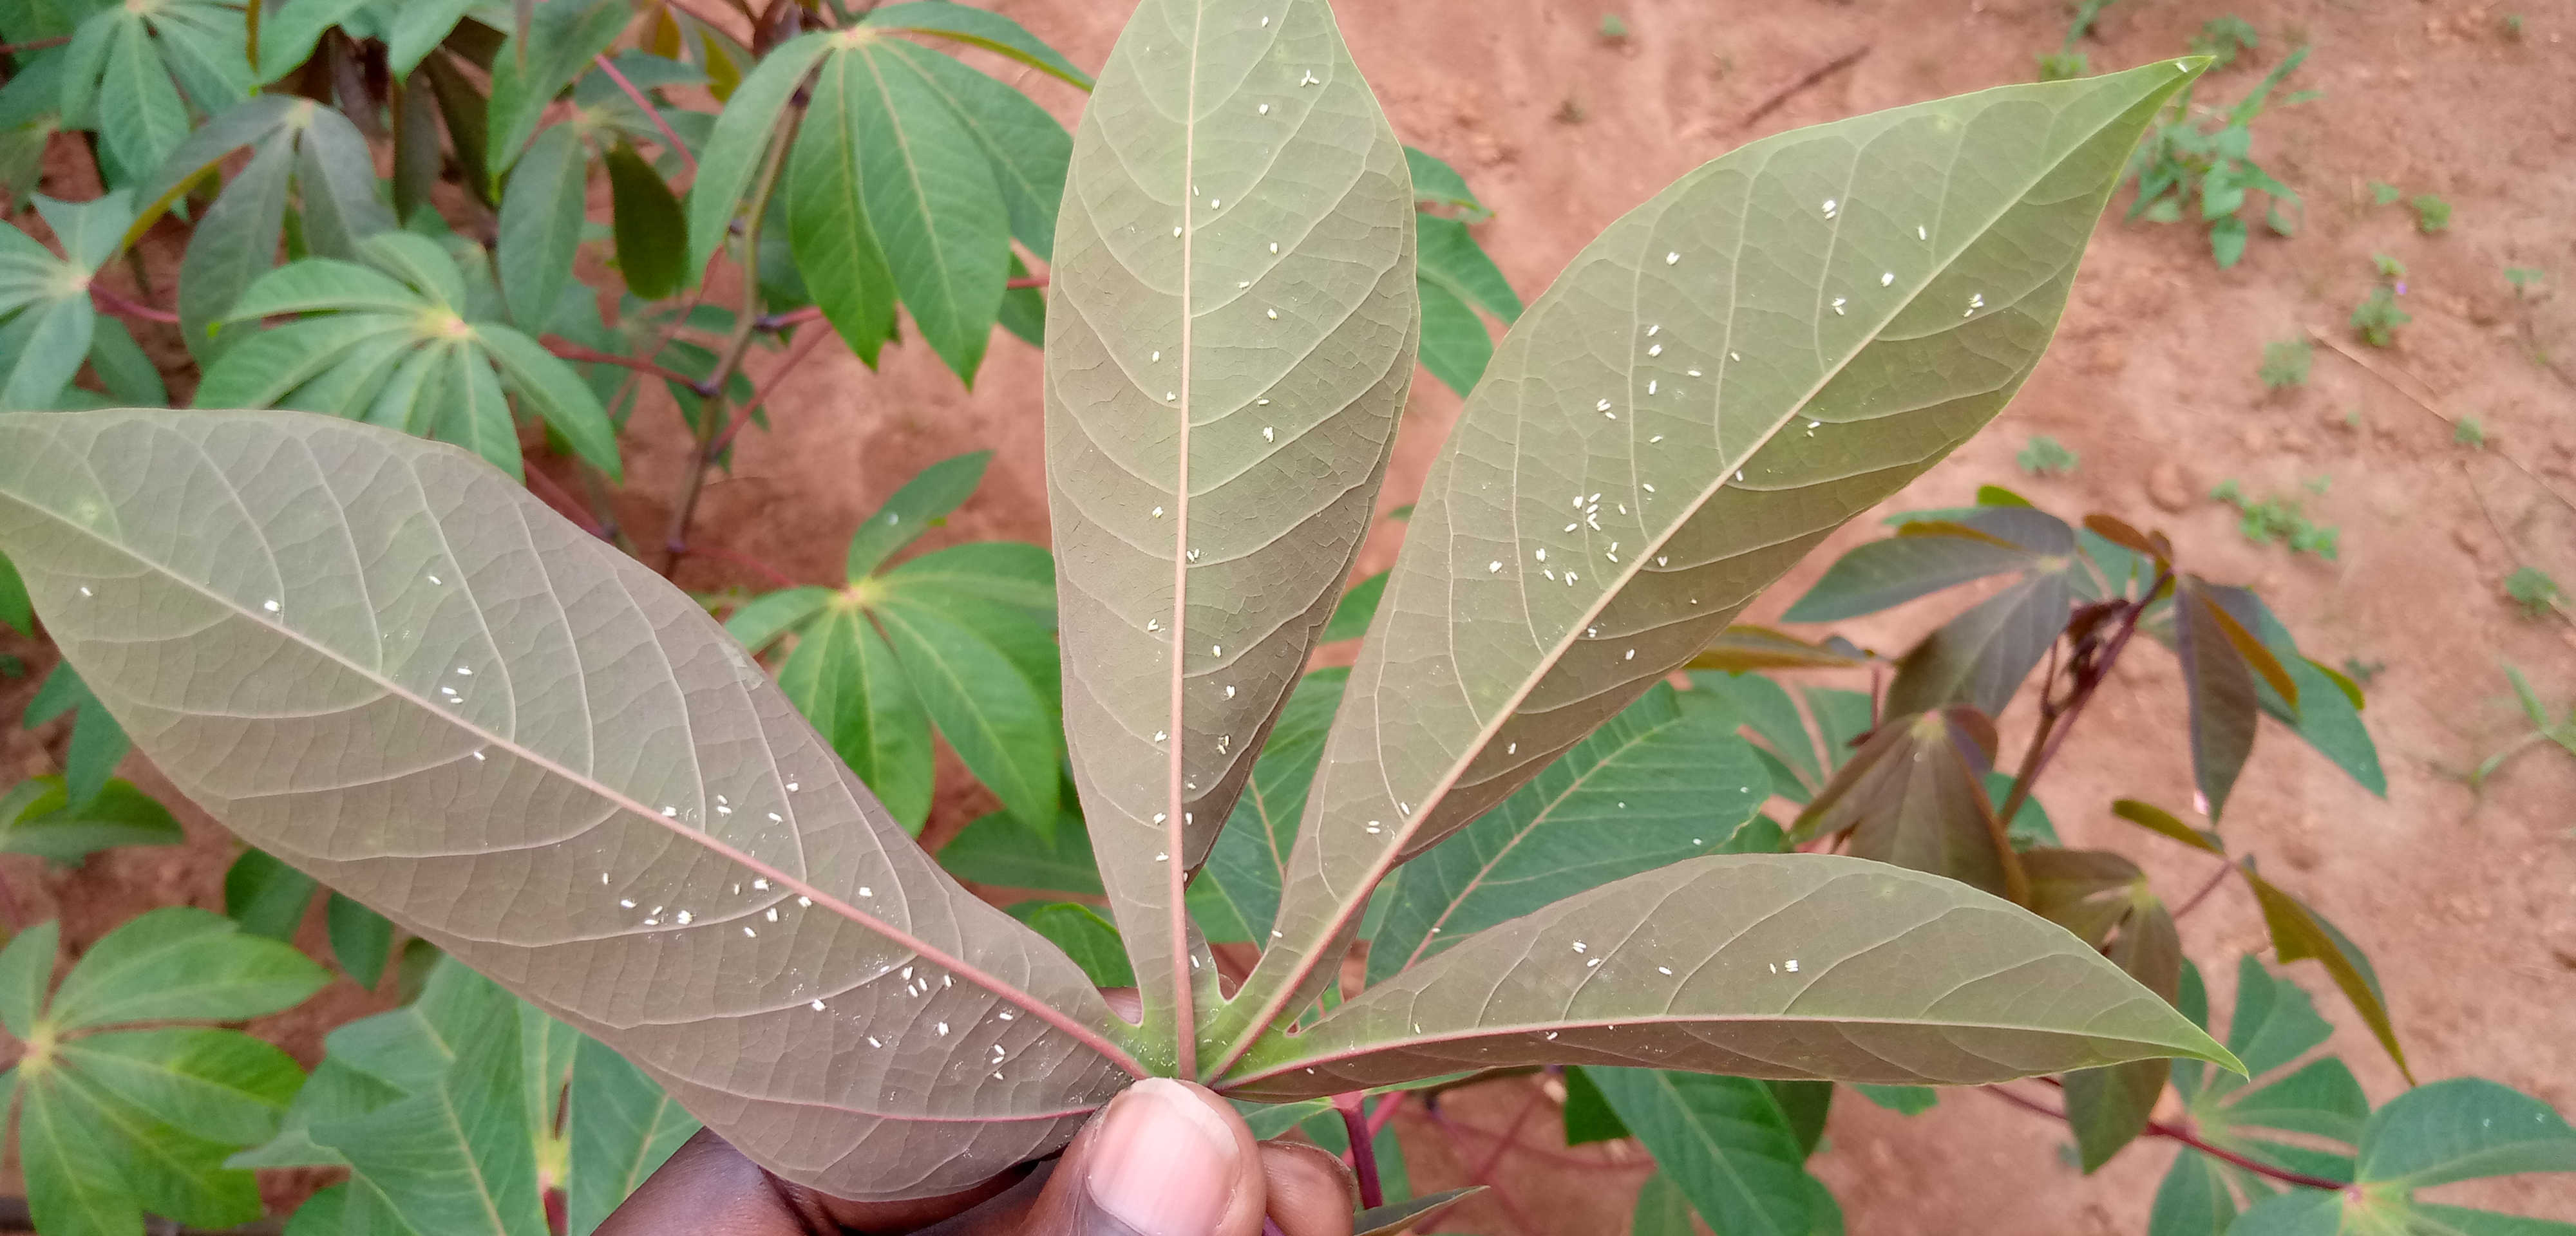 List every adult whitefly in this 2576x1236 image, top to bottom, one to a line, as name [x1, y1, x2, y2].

whitefly [1253, 9, 1279, 40]
whitefly [2172, 61, 2188, 83]
whitefly [1294, 66, 1327, 95]
whitefly [1253, 100, 1279, 124]
whitefly [1187, 179, 1204, 203]
whitefly [1209, 192, 1226, 216]
whitefly [1820, 195, 1844, 225]
whitefly [1166, 218, 1189, 246]
whitefly [1913, 220, 1934, 248]
whitefly [1264, 239, 1284, 259]
whitefly [1660, 245, 1685, 272]
whitefly [1875, 265, 1902, 292]
whitefly [1236, 274, 1251, 297]
whitefly [1967, 286, 1987, 308]
whitefly [1825, 289, 1849, 321]
whitefly [1954, 301, 1982, 335]
whitefly [1264, 307, 1284, 326]
whitefly [1645, 320, 1663, 342]
whitefly [1144, 342, 1170, 368]
whitefly [1642, 342, 1667, 360]
whitefly [1722, 346, 1748, 366]
whitefly [1680, 366, 1703, 383]
whitefly [1643, 379, 1667, 398]
whitefly [1156, 388, 1180, 404]
whitefly [1255, 389, 1284, 413]
whitefly [1590, 394, 1625, 430]
whitefly [1792, 411, 1832, 453]
whitefly [1259, 422, 1287, 445]
whitefly [1650, 428, 1667, 447]
whitefly [1729, 464, 1748, 488]
whitefly [1640, 473, 1656, 497]
whitefly [1583, 489, 1607, 532]
whitefly [1566, 491, 1587, 514]
whitefly [1612, 495, 1632, 522]
whitefly [1150, 501, 1167, 521]
whitefly [1557, 513, 1582, 542]
whitefly [1609, 536, 1627, 552]
whitefly [1526, 543, 1557, 565]
whitefly [1179, 547, 1211, 566]
whitefly [1599, 552, 1626, 572]
whitefly [1486, 552, 1509, 581]
whitefly [1654, 554, 1674, 574]
whitefly [418, 559, 456, 598]
whitefly [1540, 563, 1558, 590]
whitefly [1562, 568, 1582, 589]
whitefly [66, 581, 97, 605]
whitefly [261, 588, 287, 618]
whitefly [1142, 612, 1166, 640]
whitefly [1577, 623, 1606, 648]
whitefly [1209, 637, 1229, 668]
whitefly [1620, 644, 1643, 666]
whitefly [448, 658, 480, 680]
whitefly [1222, 679, 1245, 700]
whitefly [429, 681, 469, 711]
whitefly [449, 691, 469, 708]
whitefly [1152, 725, 1166, 747]
whitefly [1211, 734, 1238, 762]
whitefly [1498, 734, 1524, 763]
whitefly [466, 743, 493, 765]
whitefly [773, 771, 808, 804]
whitefly [1179, 778, 1204, 797]
whitefly [712, 791, 736, 823]
whitefly [1394, 797, 1418, 829]
whitefly [656, 800, 681, 824]
whitefly [714, 801, 735, 823]
whitefly [763, 801, 799, 836]
whitefly [1148, 806, 1171, 829]
whitefly [1176, 808, 1195, 829]
whitefly [1359, 818, 1389, 845]
whitefly [1150, 852, 1172, 874]
whitefly [594, 864, 622, 888]
whitefly [1182, 868, 1193, 885]
whitefly [750, 870, 773, 892]
whitefly [730, 876, 747, 896]
whitefly [856, 881, 875, 904]
whitefly [797, 890, 817, 914]
whitefly [618, 892, 642, 918]
whitefly [648, 896, 668, 919]
whitefly [760, 900, 782, 922]
whitefly [673, 901, 697, 933]
whitefly [640, 914, 662, 941]
whitefly [1268, 919, 1284, 947]
whitefly [738, 920, 762, 944]
whitefly [1566, 937, 1591, 957]
whitefly [1180, 950, 1203, 977]
whitefly [1584, 953, 1610, 973]
whitefly [1757, 955, 1776, 980]
whitefly [1777, 955, 1804, 977]
whitefly [900, 959, 918, 986]
whitefly [1652, 960, 1678, 989]
whitefly [913, 971, 934, 995]
whitefly [942, 973, 960, 993]
whitefly [896, 982, 923, 1008]
whitefly [808, 989, 828, 1018]
whitefly [997, 1006, 1021, 1028]
whitefly [1406, 1015, 1428, 1038]
whitefly [935, 1018, 953, 1048]
whitefly [863, 1026, 883, 1058]
whitefly [1542, 1028, 1562, 1046]
whitefly [988, 1038, 1019, 1059]
whitefly [989, 1052, 1016, 1071]
whitefly [988, 1063, 1008, 1089]
whitefly [1294, 1063, 1325, 1087]